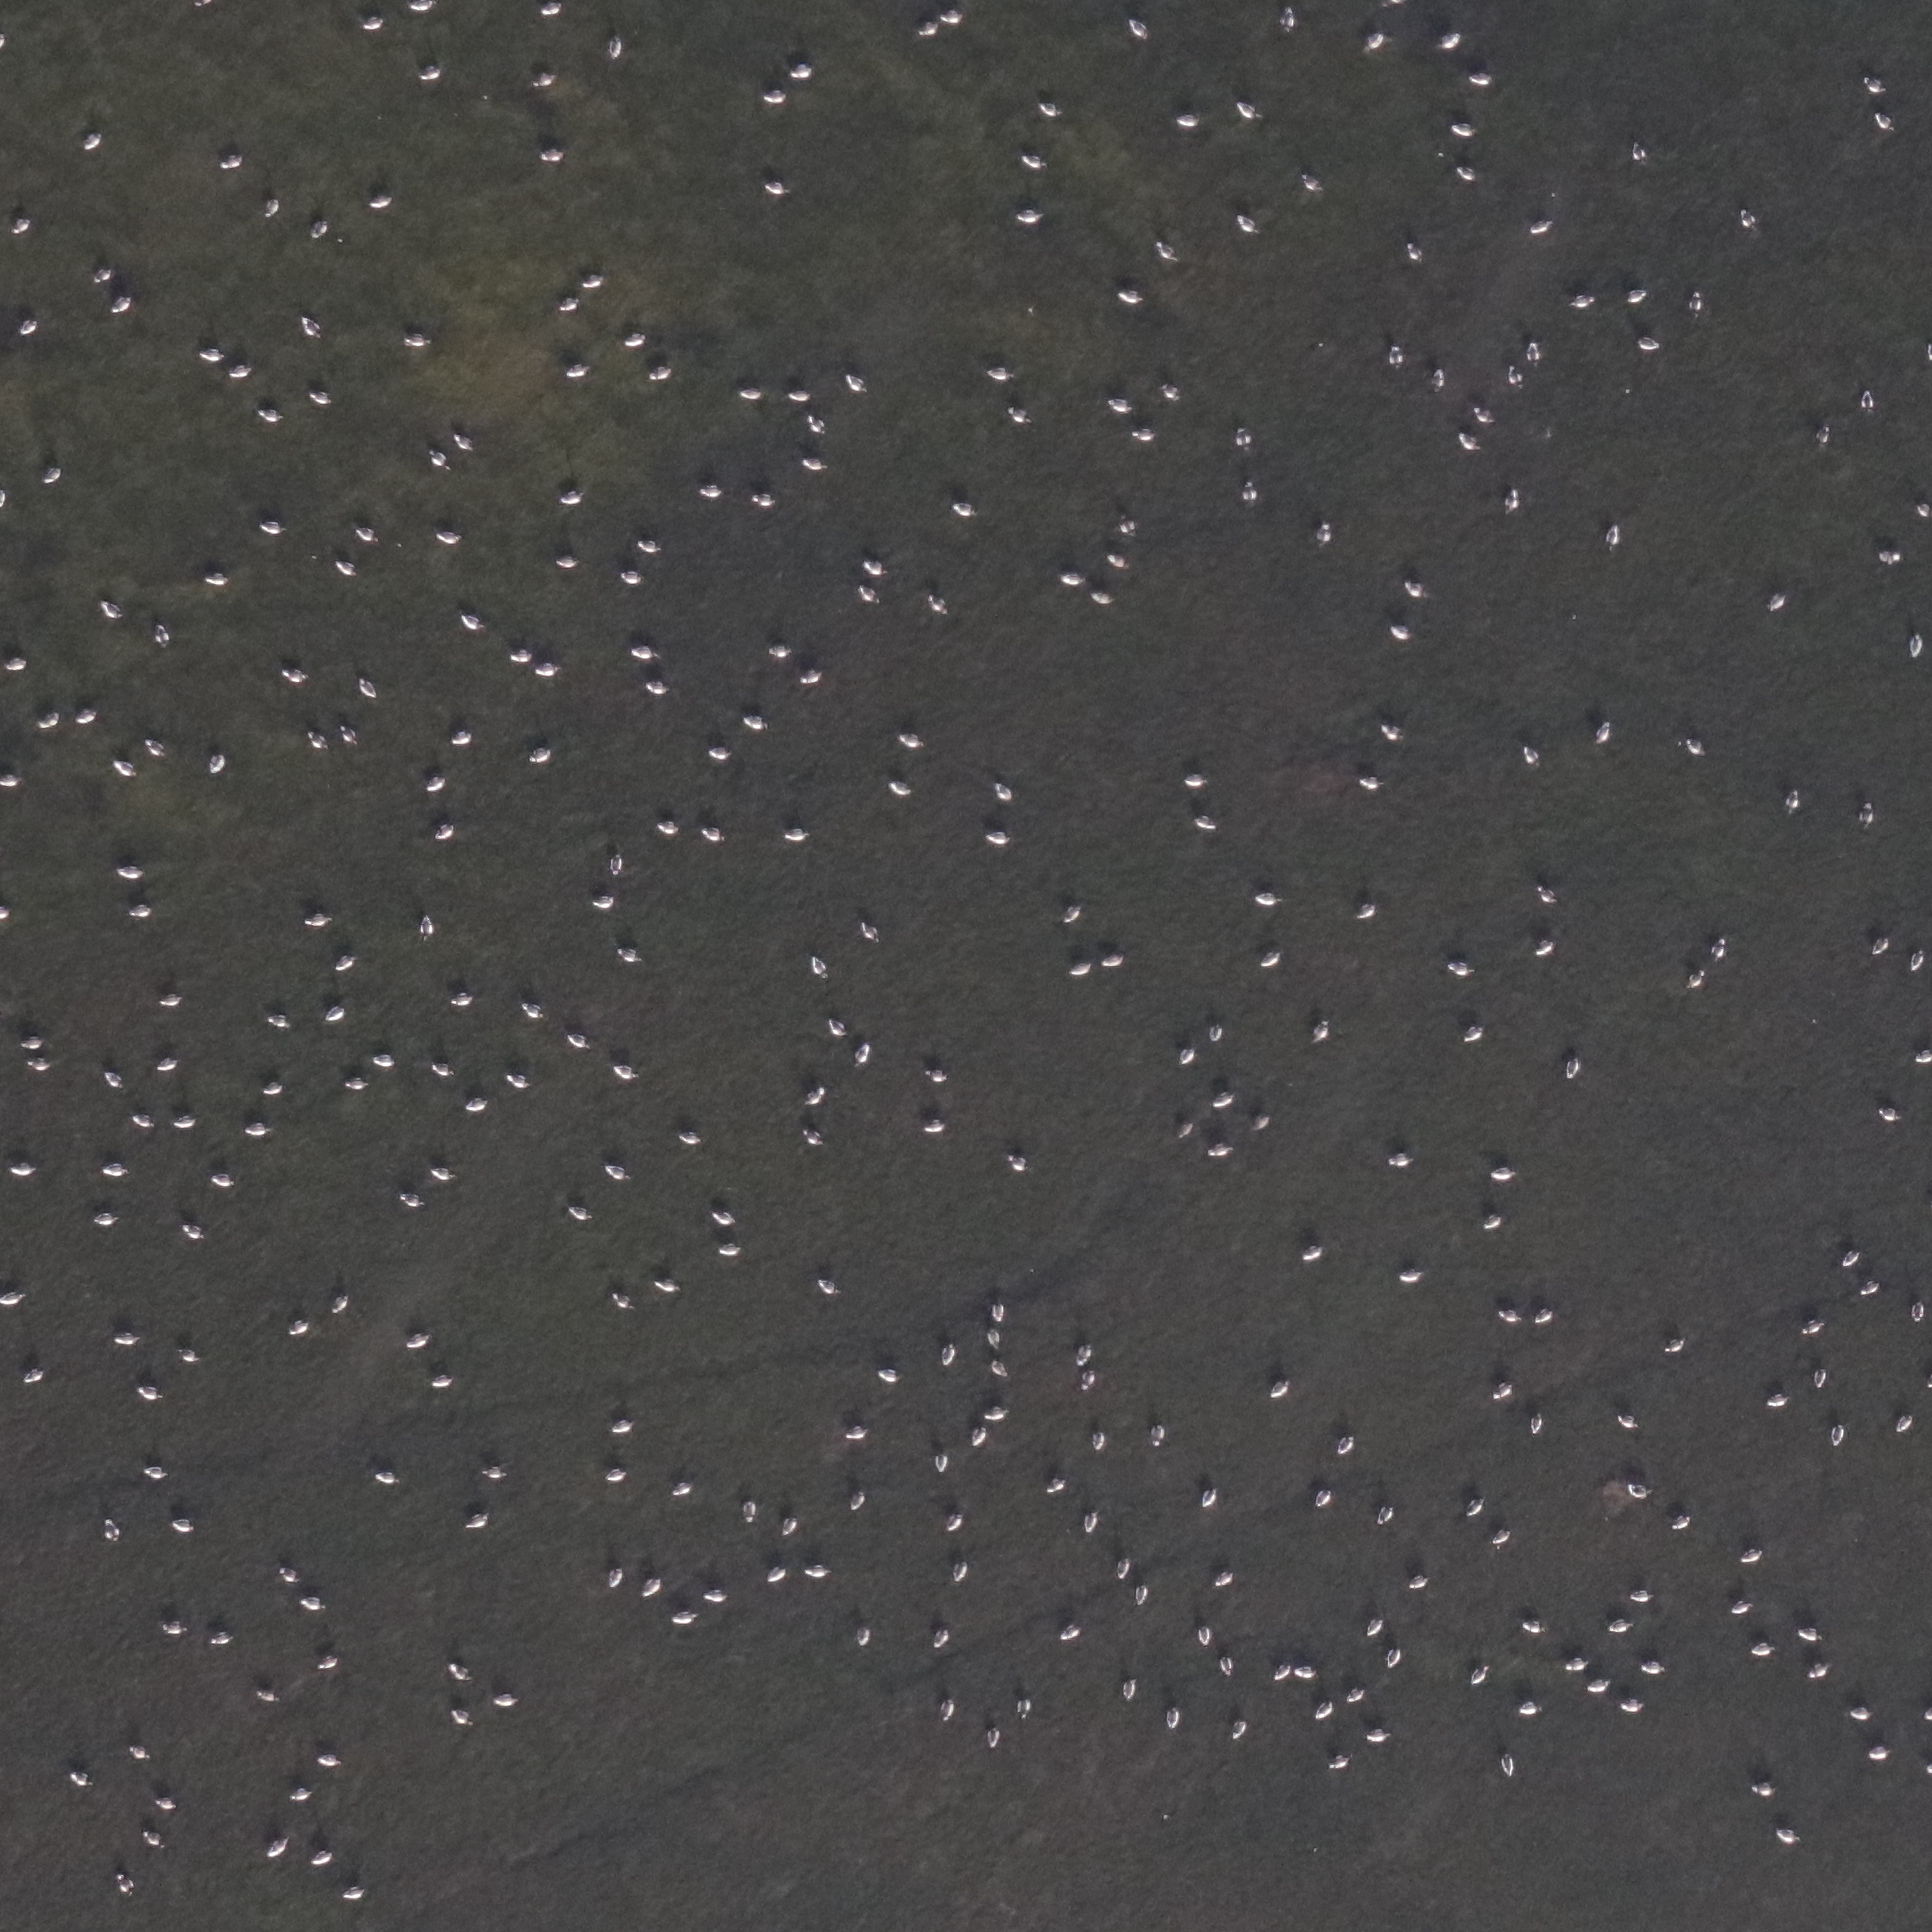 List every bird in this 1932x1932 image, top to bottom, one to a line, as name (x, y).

brant (423, 4)
brant (552, 7)
brant (953, 17)
brant (1288, 19)
brant (373, 23)
brant (929, 28)
brant (1138, 29)
brant (1376, 36)
brant (1448, 37)
brant (615, 47)
brant (430, 72)
brant (801, 74)
brant (544, 79)
brant (1482, 80)
brant (1875, 85)
brant (774, 96)
brant (1050, 109)
brant (1247, 111)
brant (1186, 116)
brant (1884, 121)
brant (1464, 130)
brant (92, 141)
brant (1639, 154)
brant (552, 155)
brant (232, 160)
brant (1033, 161)
brant (1467, 174)
brant (1311, 181)
brant (775, 187)
brant (380, 200)
brant (272, 207)
brant (1030, 217)
brant (1749, 220)
brant (20, 224)
brant (1247, 224)
brant (1537, 226)
brant (319, 228)
brant (1166, 251)
brant (1415, 253)
brant (103, 275)
brant (591, 281)
brant (1136, 295)
brant (1635, 296)
brant (1583, 301)
brant (568, 304)
brant (1696, 304)
brant (121, 305)
brant (311, 327)
brant (25, 328)
brant (416, 340)
brant (634, 340)
brant (1647, 342)
brant (1534, 353)
brant (211, 355)
brant (1396, 357)
brant (240, 370)
brant (577, 371)
brant (661, 373)
brant (998, 373)
brant (1515, 377)
brant (857, 382)
brant (1444, 383)
brant (801, 393)
brant (1173, 393)
brant (751, 395)
brant (320, 397)
brant (1868, 402)
brant (1125, 408)
brant (270, 414)
brant (1482, 414)
brant (1019, 415)
brant (816, 425)
brant (1145, 435)
brant (1822, 436)
brant (1248, 440)
brant (465, 441)
brant (1468, 444)
brant (438, 458)
brant (813, 461)
brant (52, 474)
brant (710, 492)
brant (1248, 493)
brant (572, 498)
brant (763, 500)
brant (1511, 502)
brant (964, 509)
brant (1924, 510)
brant (273, 526)
brant (365, 533)
brant (1129, 534)
brant (1609, 535)
brant (1325, 536)
brant (448, 537)
brant (650, 546)
brant (1887, 556)
brant (569, 560)
brant (1119, 561)
brant (348, 568)
brant (878, 568)
brant (632, 577)
brant (217, 578)
brant (1071, 579)
brant (1422, 589)
brant (868, 593)
brant (1108, 596)
brant (937, 606)
brant (112, 609)
brant (1779, 609)
brant (472, 621)
brant (1401, 632)
brant (163, 635)
brant (1916, 644)
brant (780, 651)
brant (645, 652)
brant (519, 655)
brant (15, 664)
brant (547, 672)
brant (294, 675)
brant (810, 677)
brant (654, 684)
brant (368, 687)
brant (85, 717)
brant (48, 719)
brant (754, 721)
brant (1392, 731)
brant (1603, 733)
brant (349, 735)
brant (460, 737)
brant (318, 740)
brant (911, 740)
brant (1696, 747)
brant (155, 749)
brant (719, 752)
brant (540, 754)
brant (1532, 762)
brant (215, 764)
brant (125, 768)
brant (8, 780)
brant (435, 782)
brant (1372, 782)
brant (900, 788)
brant (1195, 788)
brant (1007, 794)
brant (1793, 802)
brant (1865, 815)
brant (1205, 822)
brant (667, 827)
brant (445, 829)
brant (713, 834)
brant (796, 834)
brant (997, 834)
brant (617, 864)
brant (131, 871)
brant (1547, 894)
brant (602, 899)
brant (1268, 899)
brant (137, 909)
brant (1366, 911)
brant (1072, 913)
brant (318, 920)
brant (426, 927)
brant (869, 932)
brant (1881, 945)
brant (1545, 946)
brant (1719, 951)
brant (628, 955)
brant (1270, 958)
brant (1917, 959)
brant (344, 962)
brant (1114, 962)
brant (818, 967)
brant (1461, 968)
brant (1082, 970)
brant (1696, 979)
brant (462, 998)
brant (169, 999)
brant (533, 1010)
brant (336, 1012)
brant (278, 1021)
brant (837, 1028)
brant (1320, 1031)
brant (1473, 1033)
brant (1214, 1035)
brant (32, 1041)
brant (577, 1043)
brant (861, 1054)
brant (1926, 1055)
brant (1185, 1056)
brant (384, 1060)
brant (168, 1063)
brant (1572, 1066)
brant (37, 1067)
brant (443, 1070)
brant (626, 1072)
brant (936, 1075)
brant (113, 1078)
brant (519, 1081)
brant (357, 1084)
brant (273, 1087)
brant (814, 1096)
brant (1224, 1099)
brant (477, 1104)
brant (1890, 1114)
brant (144, 1119)
brant (185, 1120)
brant (1259, 1122)
brant (935, 1124)
brant (258, 1128)
brant (1184, 1129)
brant (692, 1137)
brant (813, 1137)
brant (1220, 1151)
brant (1400, 1159)
brant (1018, 1163)
brant (25, 1168)
brant (115, 1170)
brant (617, 1172)
brant (442, 1173)
brant (1504, 1173)
brant (223, 1180)
brant (412, 1200)
brant (580, 1213)
brant (725, 1217)
brant (106, 1218)
brant (1493, 1222)
brant (194, 1232)
brant (729, 1248)
brant (1312, 1253)
brant (1851, 1257)
brant (1412, 1276)
brant (668, 1286)
brant (829, 1287)
brant (1871, 1288)
brant (11, 1299)
brant (622, 1300)
brant (340, 1303)
brant (1918, 1311)
brant (998, 1312)
brant (1509, 1315)
brant (1544, 1315)
brant (298, 1326)
brant (1815, 1326)
brant (994, 1334)
brant (125, 1341)
brant (419, 1341)
brant (1675, 1345)
brant (947, 1353)
brant (1083, 1353)
brant (188, 1355)
brant (999, 1367)
brant (34, 1375)
brant (890, 1375)
brant (1820, 1377)
brant (1087, 1379)
brant (444, 1380)
brant (1279, 1388)
brant (1503, 1390)
brant (149, 1392)
brant (1777, 1400)
brant (996, 1412)
brant (1628, 1421)
brant (1536, 1422)
brant (1904, 1423)
brant (622, 1426)
brant (856, 1432)
brant (1157, 1433)
brant (1838, 1433)
brant (979, 1435)
brant (1095, 1441)
brant (1345, 1444)
brant (941, 1462)
brant (494, 1472)
brant (157, 1473)
brant (386, 1476)
brant (619, 1477)
brant (1056, 1484)
brant (682, 1488)
brant (1639, 1491)
brant (1210, 1496)
brant (1322, 1497)
brant (857, 1501)
brant (1474, 1506)
brant (749, 1510)
brant (1384, 1515)
brant (951, 1517)
brant (1091, 1517)
brant (477, 1520)
brant (1681, 1521)
brant (184, 1525)
brant (789, 1526)
brant (111, 1531)
brant (1502, 1537)
brant (1751, 1555)
brant (1121, 1567)
brant (817, 1569)
brant (959, 1570)
brant (616, 1572)
brant (289, 1574)
brant (776, 1575)
brant (1224, 1578)
brant (1419, 1582)
brant (651, 1588)
brant (1141, 1594)
brant (716, 1595)
brant (1642, 1596)
brant (310, 1606)
brant (1742, 1606)
brant (685, 1619)
brant (1535, 1625)
brant (1619, 1625)
brant (1375, 1626)
brant (175, 1627)
brant (1068, 1632)
brant (1808, 1633)
brant (1204, 1635)
brant (864, 1637)
brant (941, 1637)
brant (222, 1640)
brant (1760, 1649)
brant (1393, 1656)
brant (328, 1663)
brant (1578, 1664)
brant (1226, 1665)
brant (1651, 1668)
brant (1818, 1669)
brant (1282, 1671)
brant (1307, 1671)
brant (460, 1673)
brant (1475, 1677)
brant (1597, 1685)
brant (1129, 1688)
brant (265, 1694)
brant (1353, 1695)
brant (506, 1700)
brant (1635, 1703)
brant (1527, 1706)
brant (1023, 1707)
brant (946, 1710)
brant (1323, 1710)
brant (1862, 1713)
brant (461, 1717)
brant (1172, 1717)
brant (1239, 1728)
brant (1378, 1735)
brant (994, 1736)
brant (138, 1750)
brant (1880, 1751)
brant (330, 1761)
brant (1340, 1762)
brant (1507, 1764)
brant (81, 1777)
brant (1763, 1788)
brant (301, 1794)
brant (166, 1802)
brant (1788, 1836)
brant (153, 1838)
brant (277, 1846)
brant (321, 1855)
brant (125, 1884)
brant (354, 1892)